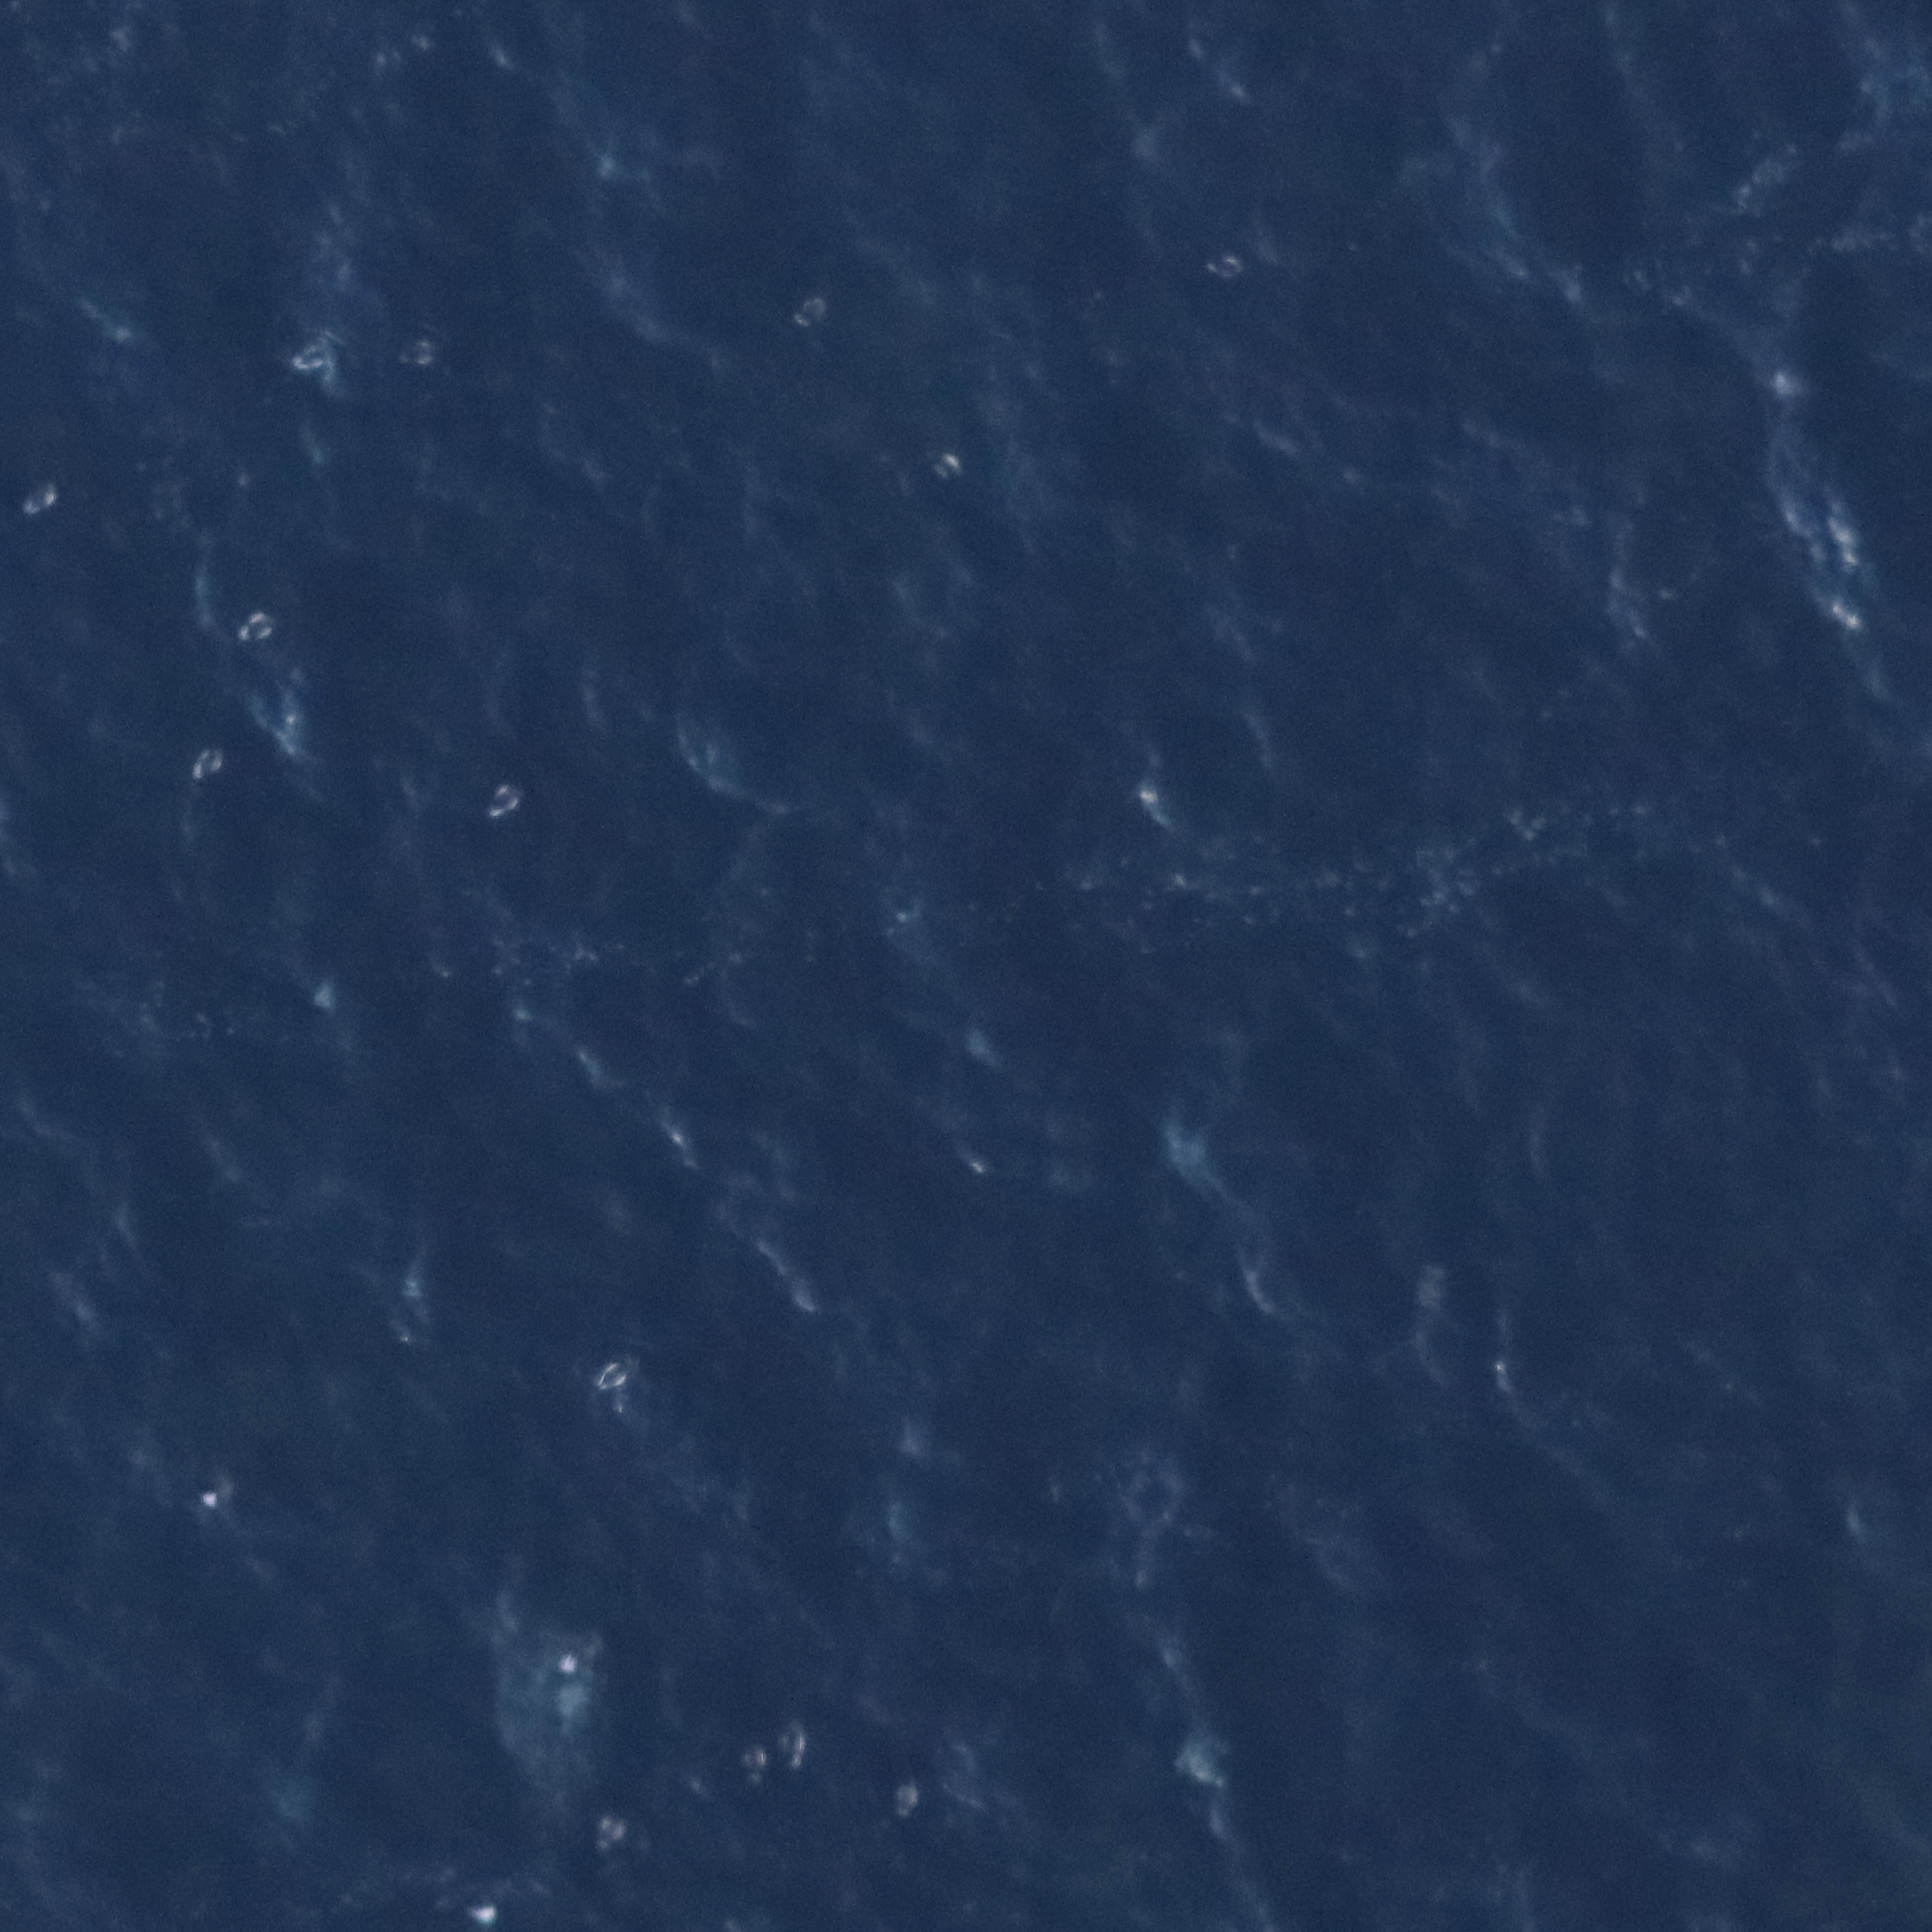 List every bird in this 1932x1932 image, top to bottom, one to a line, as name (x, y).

brant (1226, 268)
brant (814, 310)
brant (418, 355)
brant (314, 361)
brant (947, 468)
brant (44, 497)
brant (257, 631)
brant (208, 764)
brant (503, 799)
brant (611, 1377)
brant (790, 1748)
brant (757, 1756)
brant (907, 1796)
brant (606, 1829)